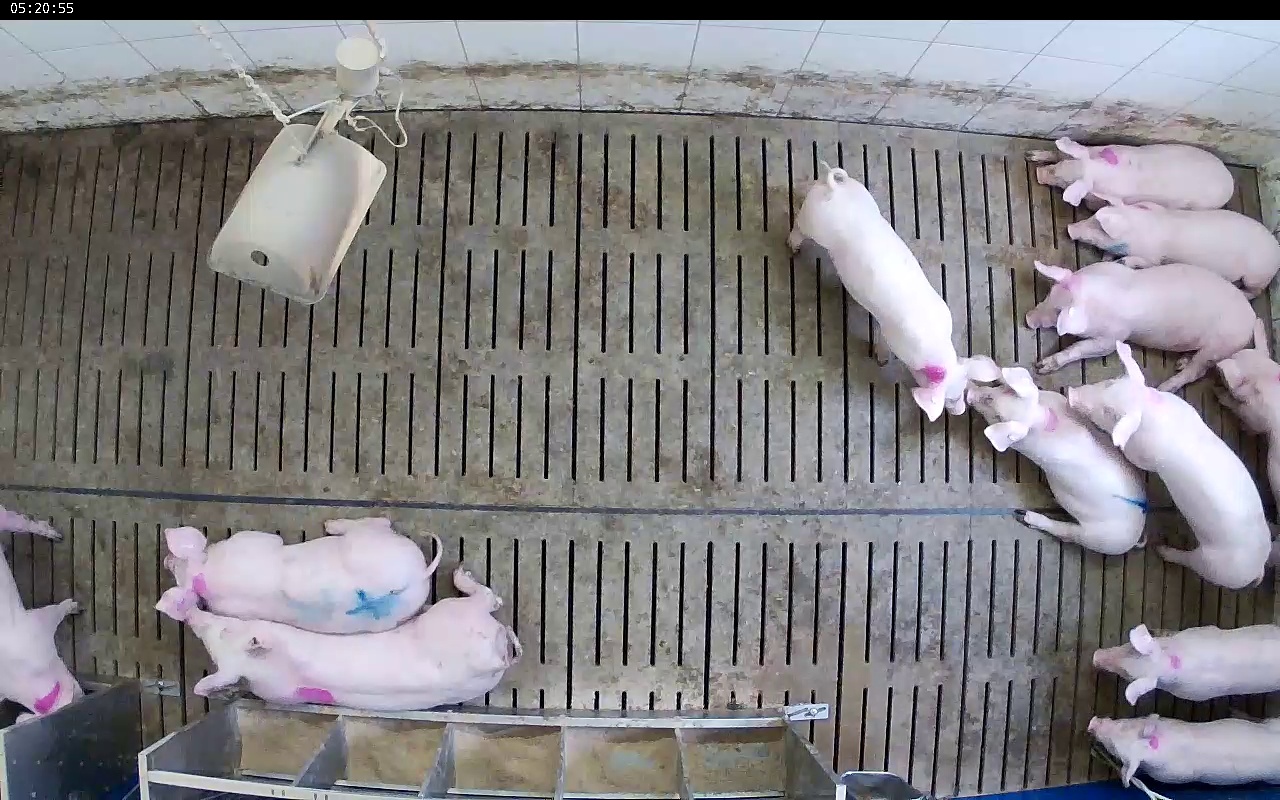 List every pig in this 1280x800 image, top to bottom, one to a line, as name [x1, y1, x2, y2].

pig [1027, 137, 1236, 212]
pig [789, 160, 1001, 424]
pig [1065, 190, 1279, 300]
pig [1025, 259, 1257, 393]
pig [1212, 321, 1279, 566]
pig [1069, 340, 1271, 590]
pig [965, 369, 1150, 559]
pig [0, 503, 91, 727]
pig [152, 517, 445, 635]
pig [188, 560, 525, 713]
pig [1093, 621, 1279, 708]
pig [1086, 710, 1279, 788]